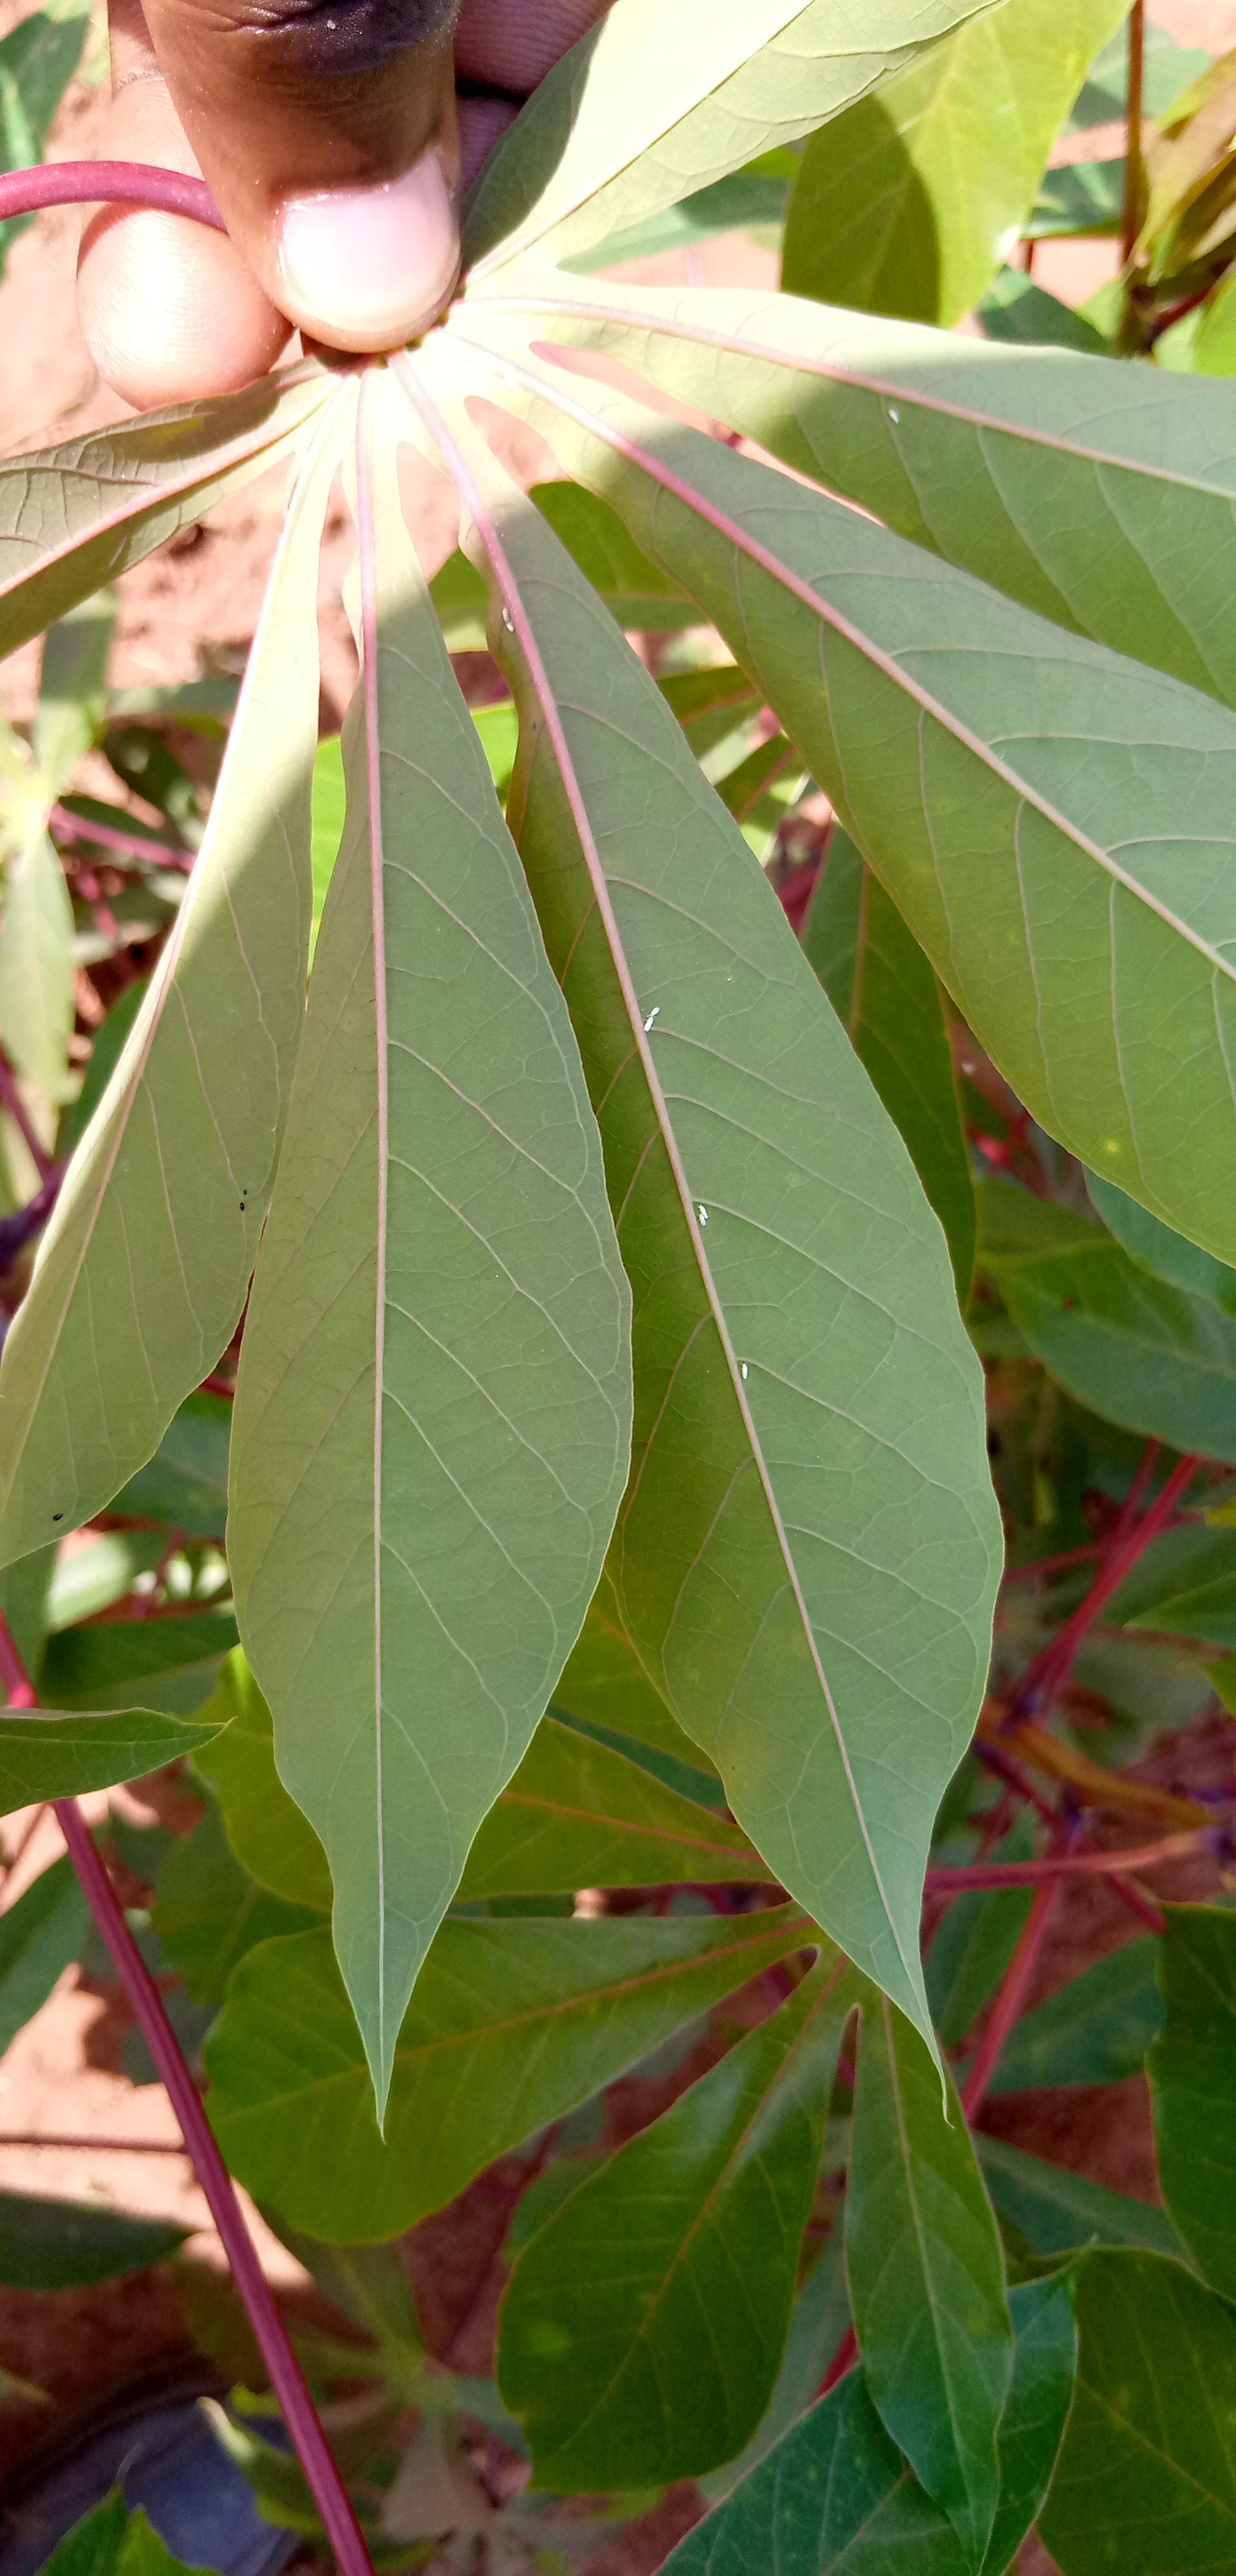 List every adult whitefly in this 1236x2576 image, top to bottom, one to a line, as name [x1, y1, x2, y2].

whitefly [876, 399, 909, 446]
whitefly [491, 599, 526, 645]
whitefly [494, 612, 526, 649]
whitefly [639, 997, 675, 1045]
whitefly [625, 1007, 657, 1046]
whitefly [682, 1191, 722, 1238]
whitefly [688, 1200, 718, 1233]
whitefly [719, 1345, 769, 1401]